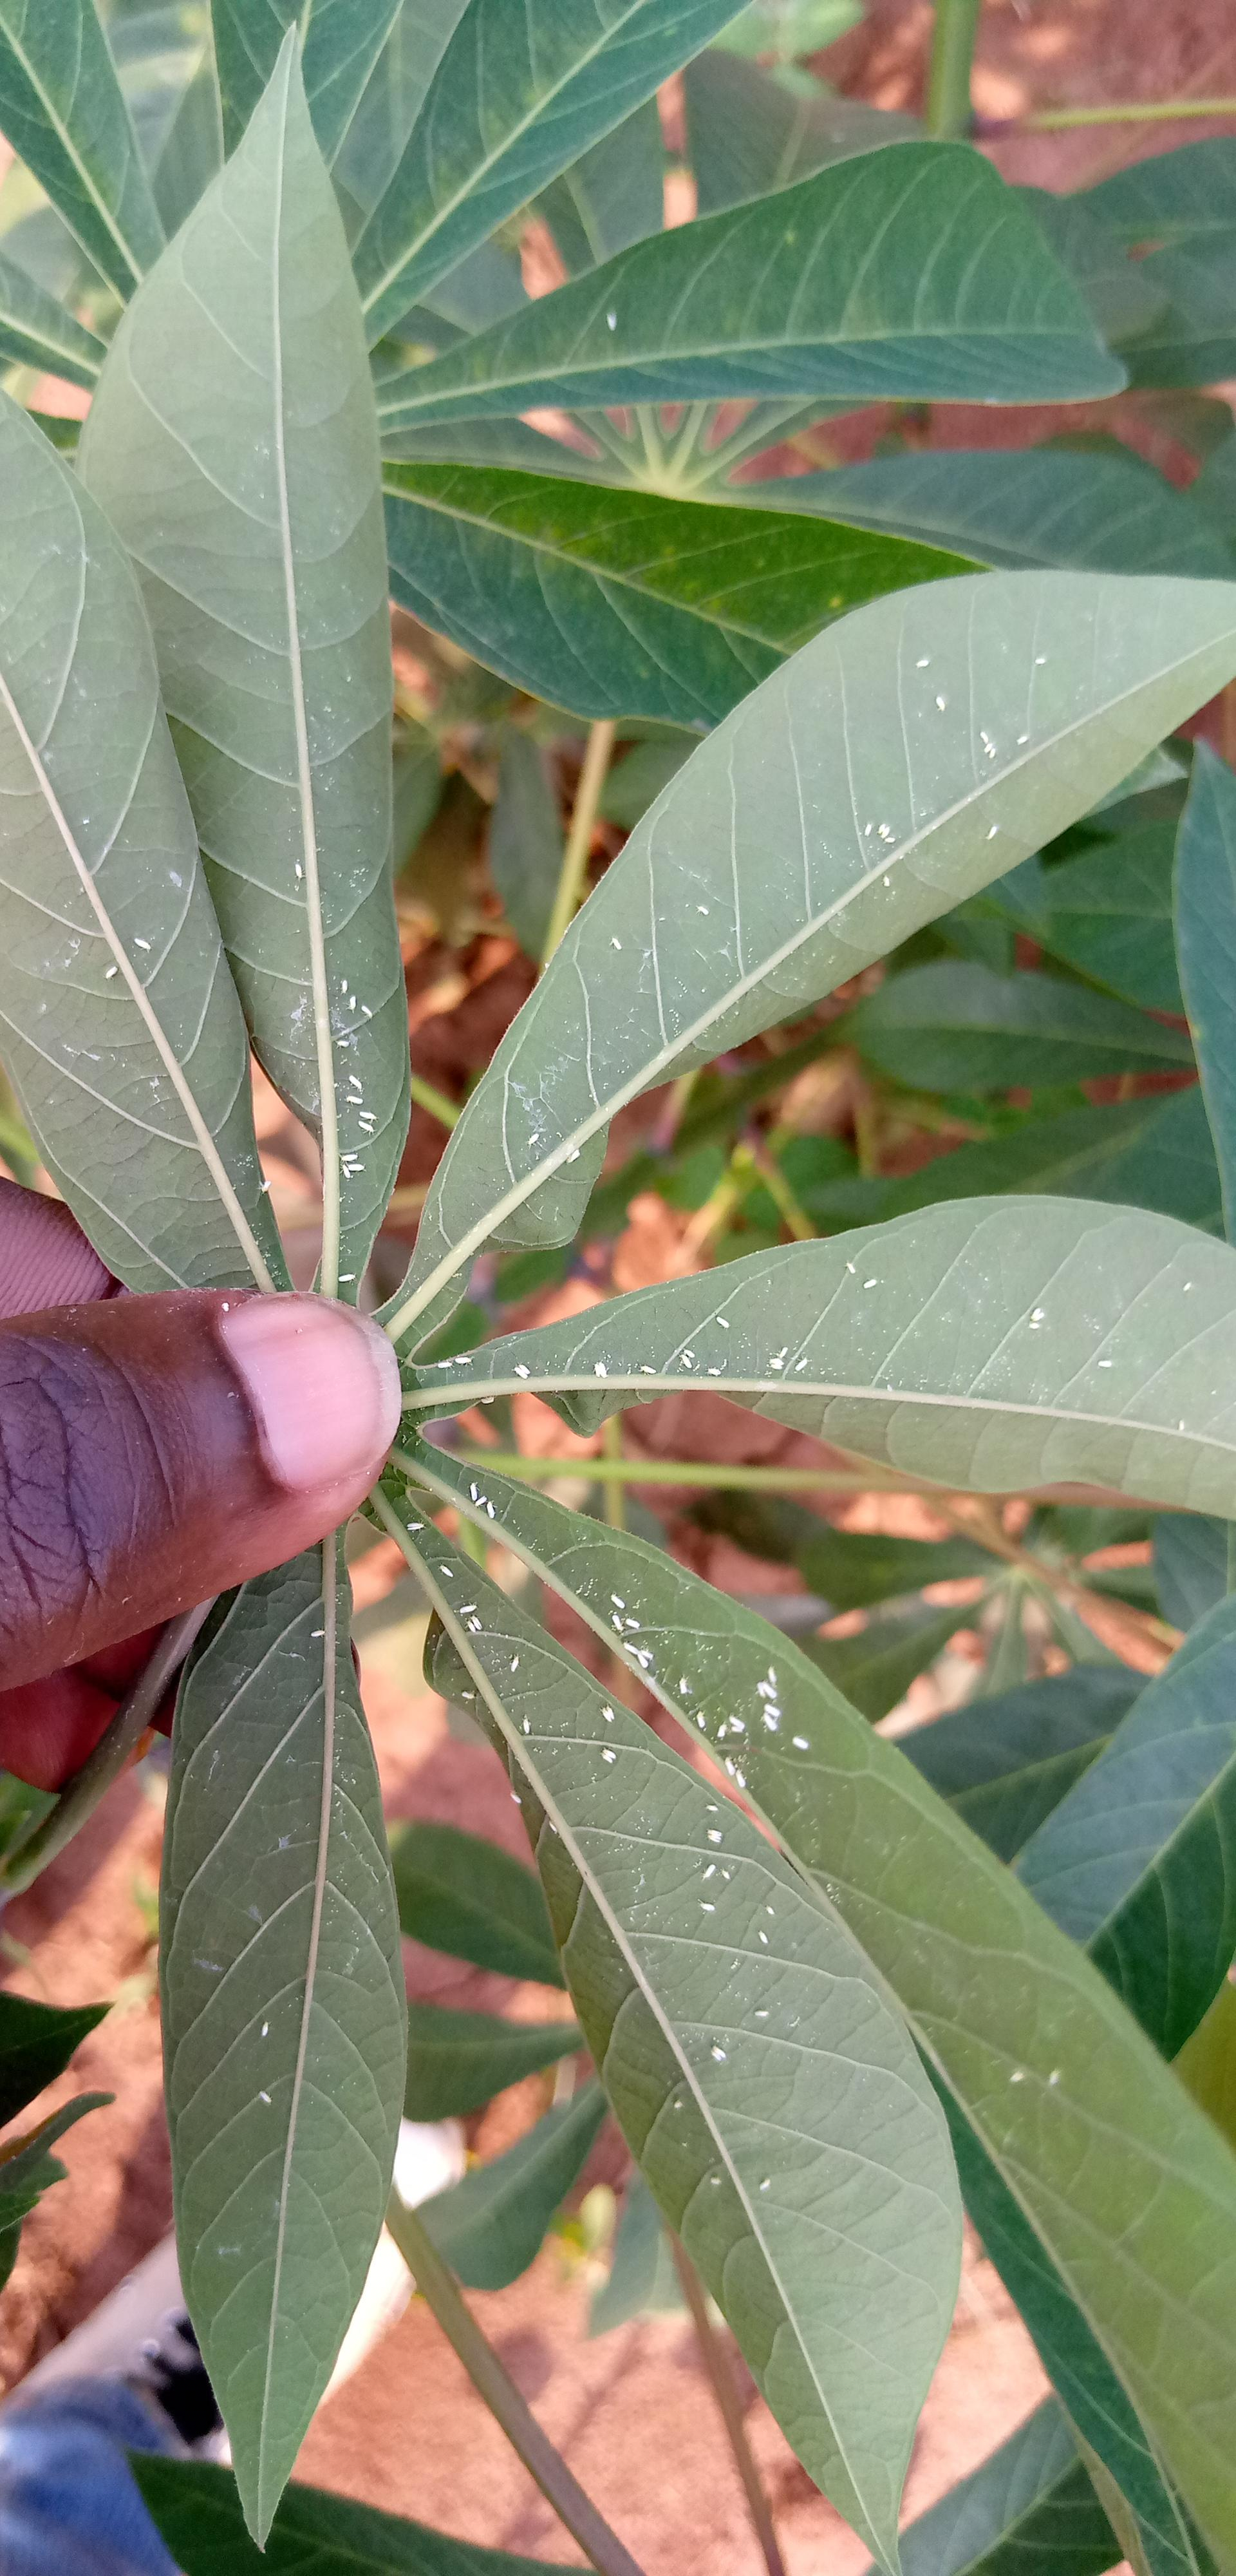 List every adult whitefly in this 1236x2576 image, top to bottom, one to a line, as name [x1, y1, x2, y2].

whitefly [603, 307, 621, 334]
whitefly [1033, 656, 1049, 665]
whitefly [913, 658, 932, 669]
whitefly [935, 695, 946, 712]
whitefly [978, 729, 989, 744]
whitefly [1015, 733, 1028, 747]
whitefly [982, 742, 993, 753]
whitefly [988, 746, 997, 761]
whitefly [863, 819, 872, 838]
whitefly [877, 822, 891, 838]
whitefly [985, 823, 998, 842]
whitefly [885, 836, 897, 844]
whitefly [294, 862, 304, 880]
whitefly [881, 874, 891, 889]
whitefly [696, 903, 711, 917]
whitefly [610, 934, 622, 952]
whitefly [132, 936, 153, 951]
whitefly [105, 963, 119, 982]
whitefly [341, 977, 348, 994]
whitefly [348, 994, 357, 1011]
whitefly [360, 1005, 373, 1019]
whitefly [334, 1039, 351, 1049]
whitefly [349, 1074, 365, 1092]
whitefly [344, 1094, 364, 1106]
whitefly [357, 1109, 377, 1120]
whitefly [357, 1120, 375, 1134]
whitefly [526, 1130, 541, 1146]
whitefly [568, 1148, 582, 1162]
whitefly [339, 1153, 359, 1160]
whitefly [348, 1162, 366, 1172]
whitefly [340, 1164, 351, 1180]
whitefly [259, 1177, 272, 1196]
whitefly [845, 1260, 858, 1275]
whitefly [337, 1271, 357, 1283]
whitefly [863, 1276, 878, 1290]
whitefly [1182, 1279, 1192, 1293]
whitefly [1029, 1305, 1047, 1321]
whitefly [716, 1316, 731, 1329]
whitefly [1027, 1321, 1040, 1331]
whitefly [779, 1345, 789, 1359]
whitefly [683, 1347, 696, 1359]
whitefly [681, 1354, 693, 1370]
whitefly [453, 1356, 473, 1365]
whitefly [794, 1356, 809, 1373]
whitefly [768, 1358, 783, 1371]
whitefly [1096, 1358, 1114, 1370]
whitefly [592, 1359, 610, 1379]
whitefly [436, 1361, 453, 1370]
whitefly [512, 1363, 531, 1379]
whitefly [638, 1363, 657, 1375]
whitefly [705, 1367, 722, 1377]
whitefly [1209, 1387, 1218, 1399]
whitefly [480, 1397, 495, 1405]
whitefly [1177, 1417, 1186, 1432]
whitefly [469, 1481, 478, 1501]
whitefly [474, 1495, 487, 1508]
whitefly [486, 1501, 495, 1520]
whitefly [404, 1521, 425, 1529]
whitefly [440, 1563, 454, 1579]
whitefly [610, 1591, 626, 1609]
whitefly [458, 1602, 478, 1613]
whitefly [610, 1613, 623, 1632]
whitefly [465, 1615, 485, 1633]
whitefly [625, 1616, 641, 1630]
whitefly [309, 1627, 326, 1638]
whitefly [623, 1640, 637, 1654]
whitefly [639, 1648, 654, 1662]
whitefly [509, 1652, 520, 1673]
whitefly [637, 1654, 649, 1669]
whitefly [767, 1663, 779, 1685]
whitefly [677, 1674, 689, 1695]
whitefly [756, 1678, 765, 1698]
whitefly [763, 1678, 779, 1701]
whitefly [461, 1689, 476, 1700]
whitefly [762, 1702, 782, 1716]
whitefly [599, 1703, 615, 1723]
whitefly [696, 1709, 706, 1728]
whitefly [762, 1713, 778, 1733]
whitefly [521, 1714, 531, 1734]
whitefly [729, 1714, 745, 1727]
whitefly [716, 1721, 727, 1739]
whitefly [729, 1724, 744, 1734]
whitefly [791, 1735, 809, 1752]
whitefly [599, 1745, 617, 1765]
whitefly [724, 1755, 736, 1777]
whitefly [736, 1769, 747, 1788]
whitefly [509, 1790, 523, 1804]
whitefly [704, 1802, 719, 1812]
whitefly [705, 1826, 723, 1844]
whitefly [700, 1861, 715, 1884]
whitefly [721, 1867, 731, 1880]
whitefly [697, 1898, 716, 1913]
whitefly [764, 1903, 776, 1916]
whitefly [757, 1927, 771, 1944]
whitefly [753, 2009, 769, 2019]
whitefly [260, 2020, 270, 2038]
whitefly [709, 2043, 726, 2061]
whitefly [1006, 2065, 1028, 2088]
whitefly [1047, 2065, 1061, 2088]
whitefly [257, 2088, 272, 2104]
whitefly [673, 2099, 684, 2110]
whitefly [709, 2174, 722, 2185]
whitefly [756, 2175, 776, 2194]